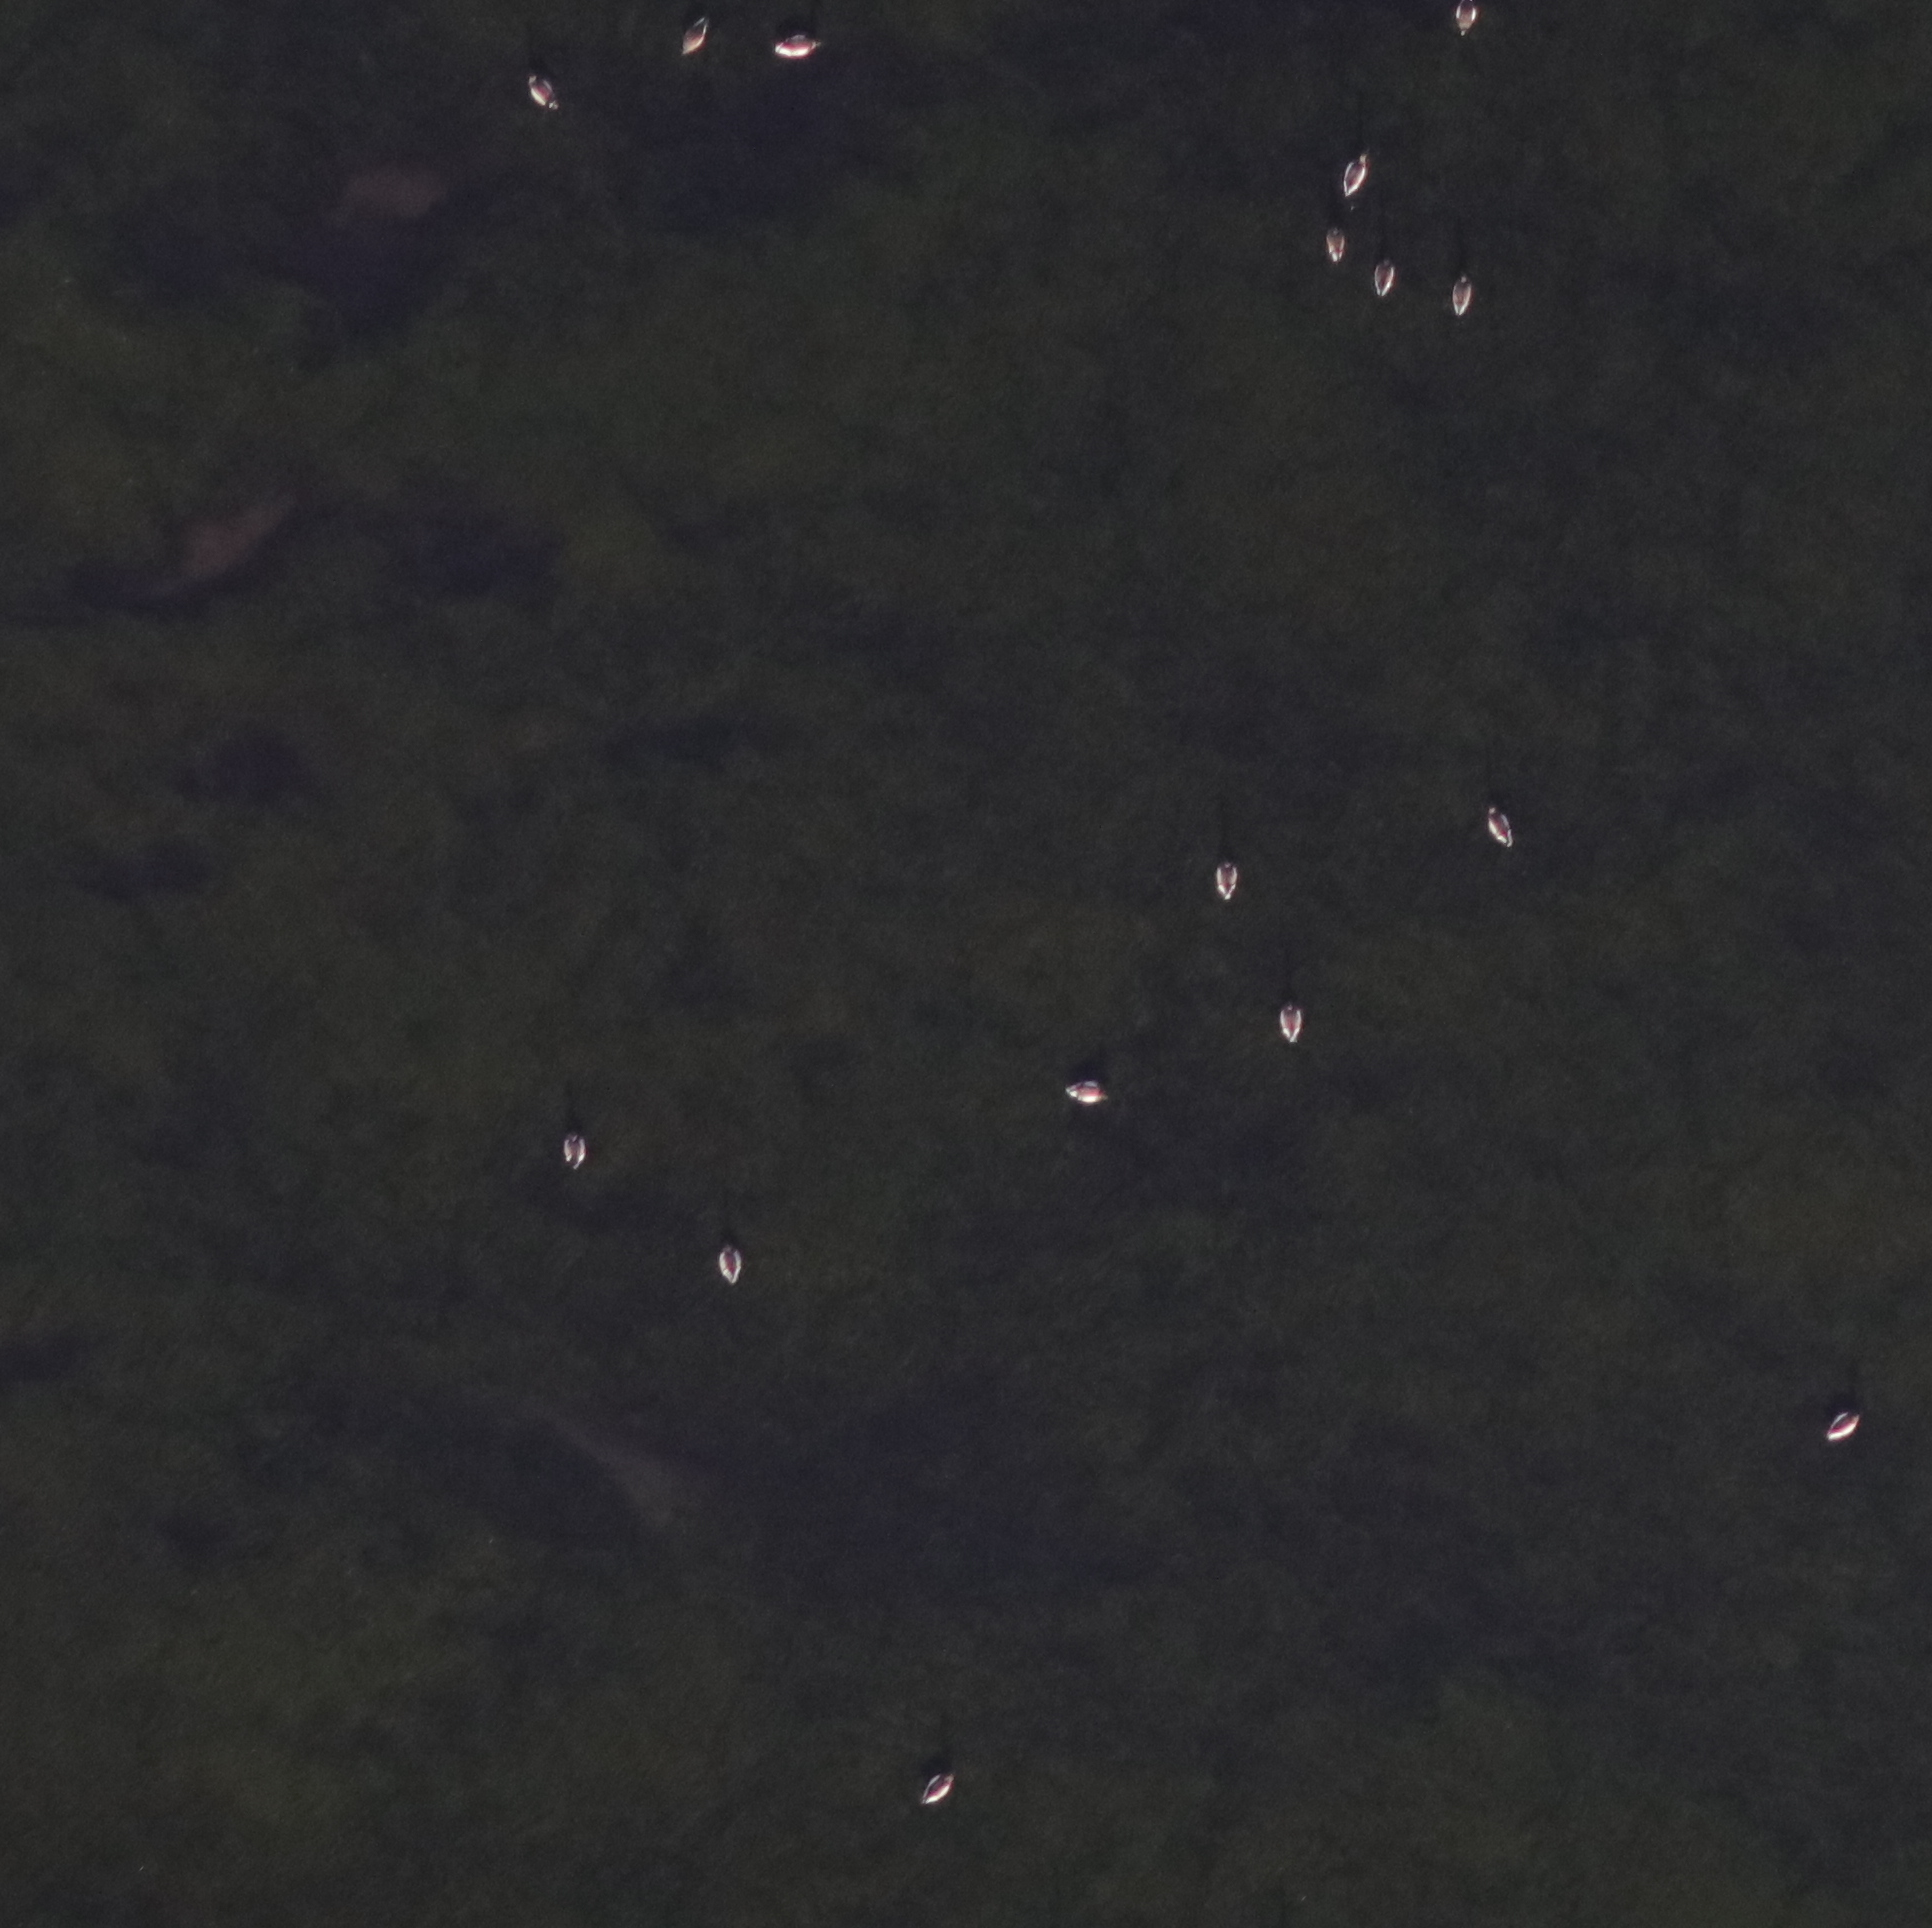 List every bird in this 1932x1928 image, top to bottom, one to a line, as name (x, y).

brant (1465, 12)
brant (694, 38)
brant (796, 46)
brant (543, 89)
brant (1353, 175)
brant (1334, 244)
brant (1383, 275)
brant (1460, 292)
brant (1497, 825)
brant (1225, 877)
brant (1290, 1021)
brant (1087, 1092)
brant (573, 1151)
brant (728, 1264)
brant (1842, 1426)
brant (937, 1788)